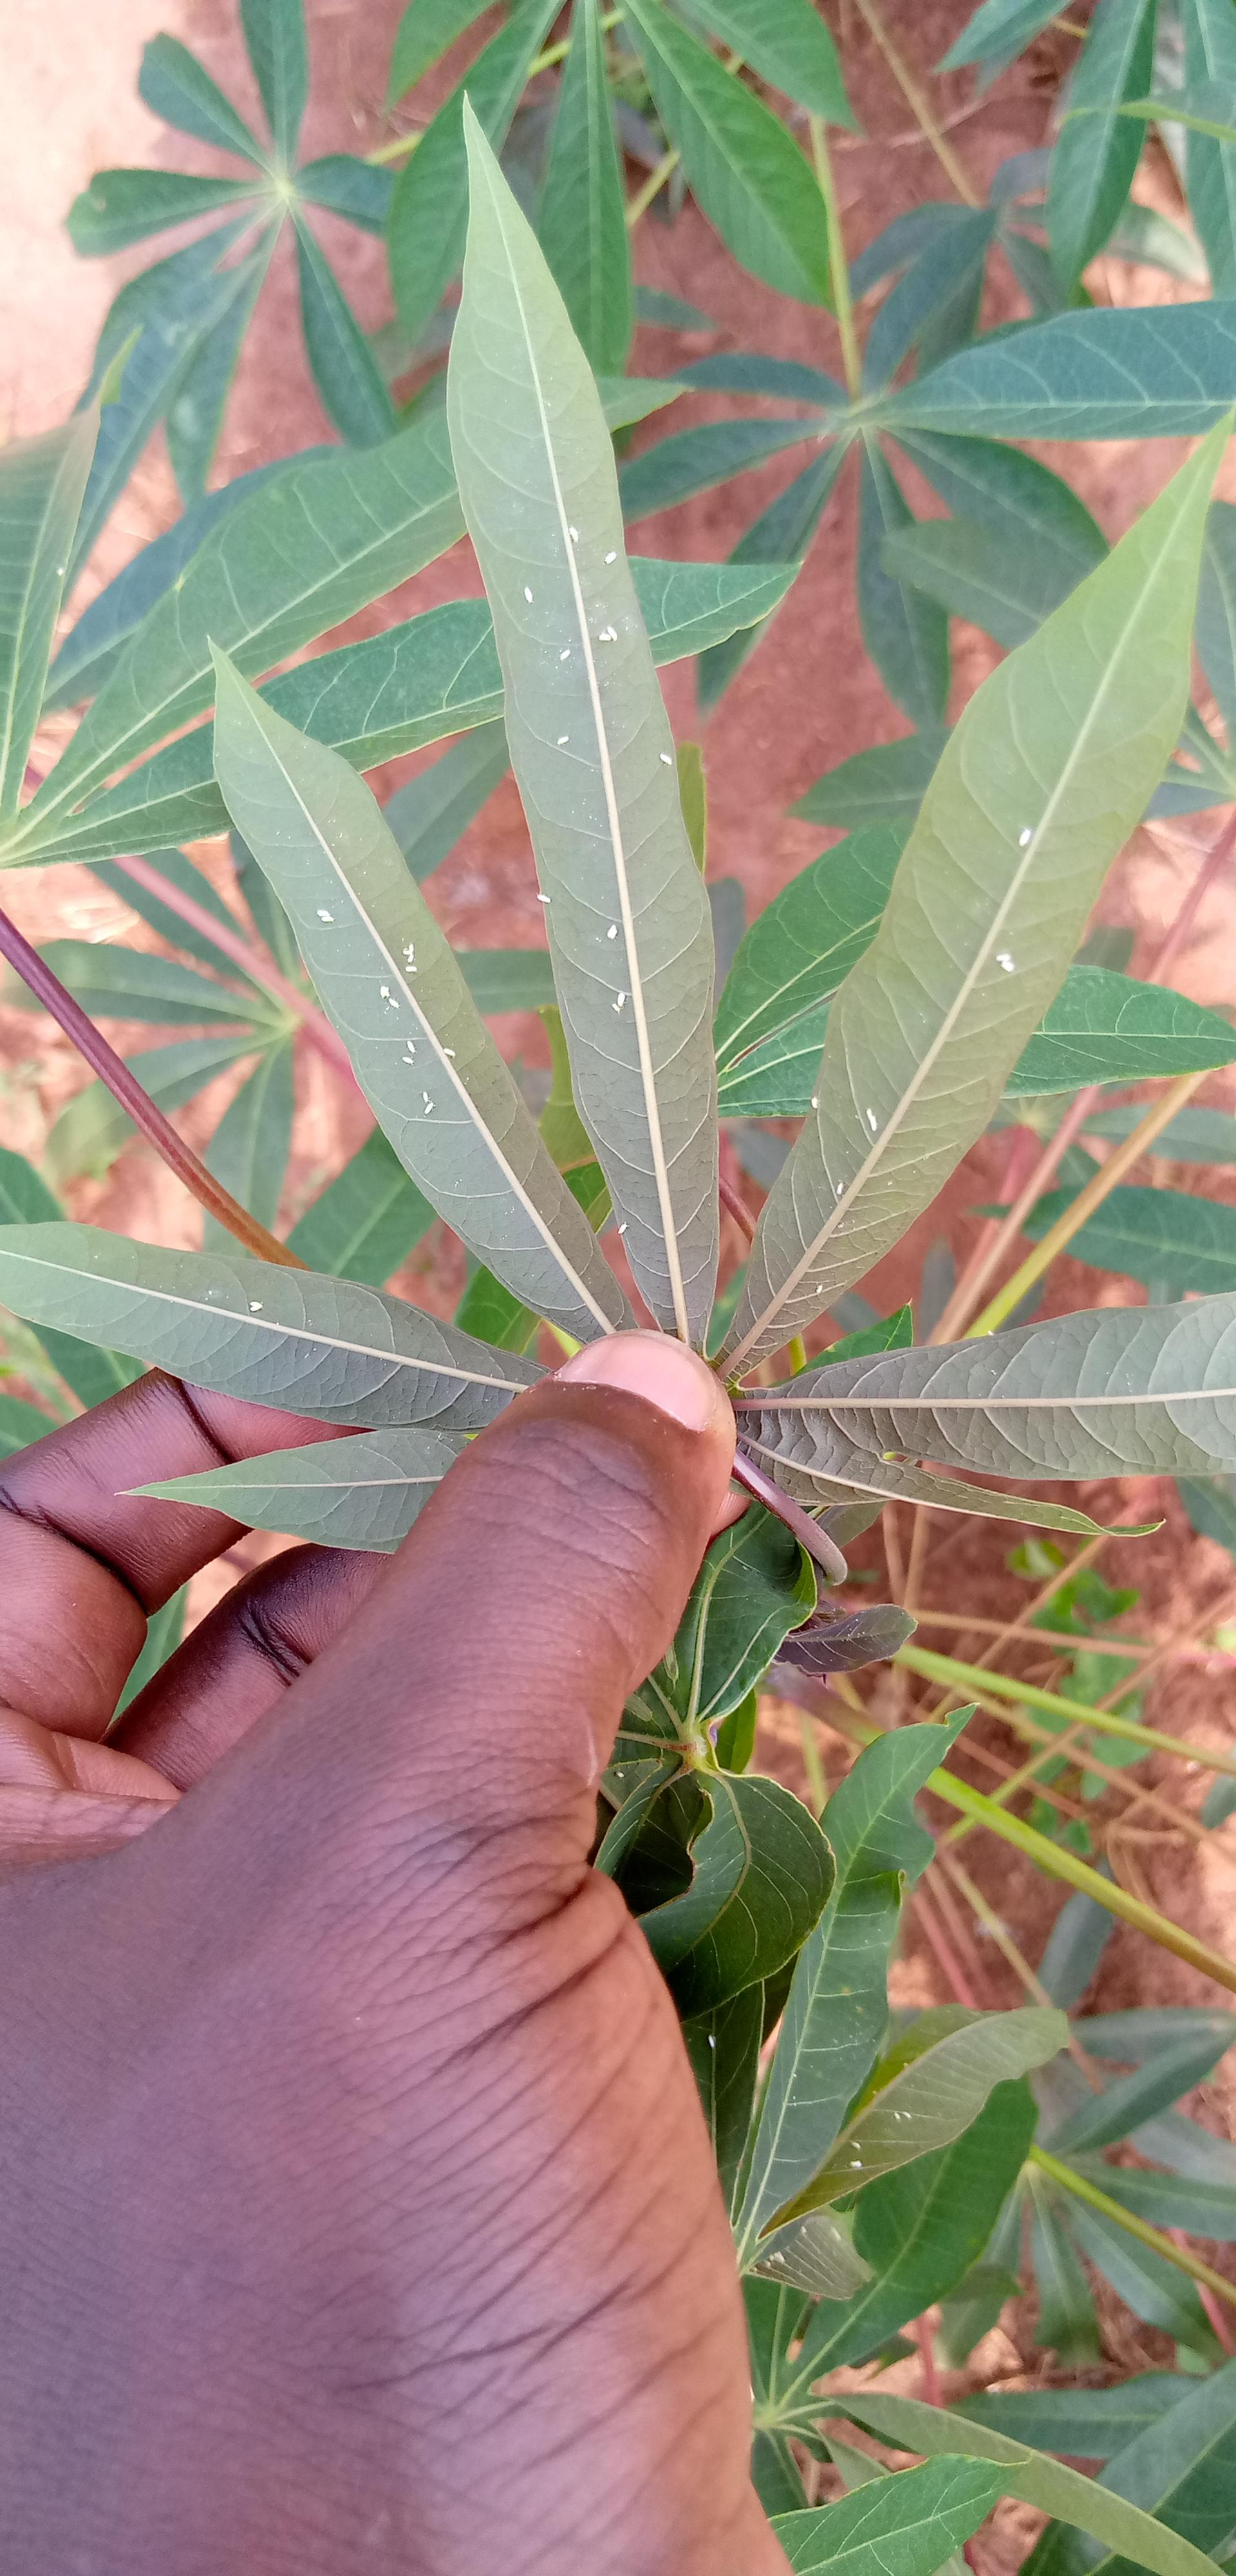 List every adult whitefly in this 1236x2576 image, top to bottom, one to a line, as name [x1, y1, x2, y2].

whitefly [568, 525, 581, 543]
whitefly [603, 551, 618, 566]
whitefly [522, 586, 536, 605]
whitefly [607, 625, 619, 643]
whitefly [596, 632, 612, 643]
whitefly [559, 648, 571, 663]
whitefly [554, 734, 572, 747]
whitefly [658, 753, 674, 768]
whitefly [1016, 828, 1031, 849]
whitefly [535, 892, 552, 905]
whitefly [315, 909, 332, 916]
whitefly [319, 916, 335, 923]
whitefly [607, 924, 616, 938]
whitefly [611, 929, 617, 940]
whitefly [407, 943, 416, 951]
whitefly [402, 950, 414, 954]
whitefly [993, 952, 1013, 961]
whitefly [406, 954, 415, 963]
whitefly [1000, 961, 1015, 974]
whitefly [404, 965, 418, 974]
whitefly [379, 985, 385, 1000]
whitefly [386, 985, 391, 998]
whitefly [617, 991, 626, 1008]
whitefly [387, 997, 400, 1009]
whitefly [610, 1002, 621, 1013]
whitefly [406, 1039, 417, 1054]
whitefly [442, 1046, 456, 1059]
whitefly [400, 1056, 415, 1066]
whitefly [421, 1091, 430, 1103]
whitefly [810, 1096, 819, 1111]
whitefly [423, 1103, 435, 1115]
whitefly [865, 1107, 873, 1118]
whitefly [869, 1117, 881, 1133]
whitefly [835, 1181, 844, 1197]
whitefly [616, 1222, 630, 1236]
whitefly [814, 1283, 825, 1295]
whitefly [245, 1296, 265, 1315]